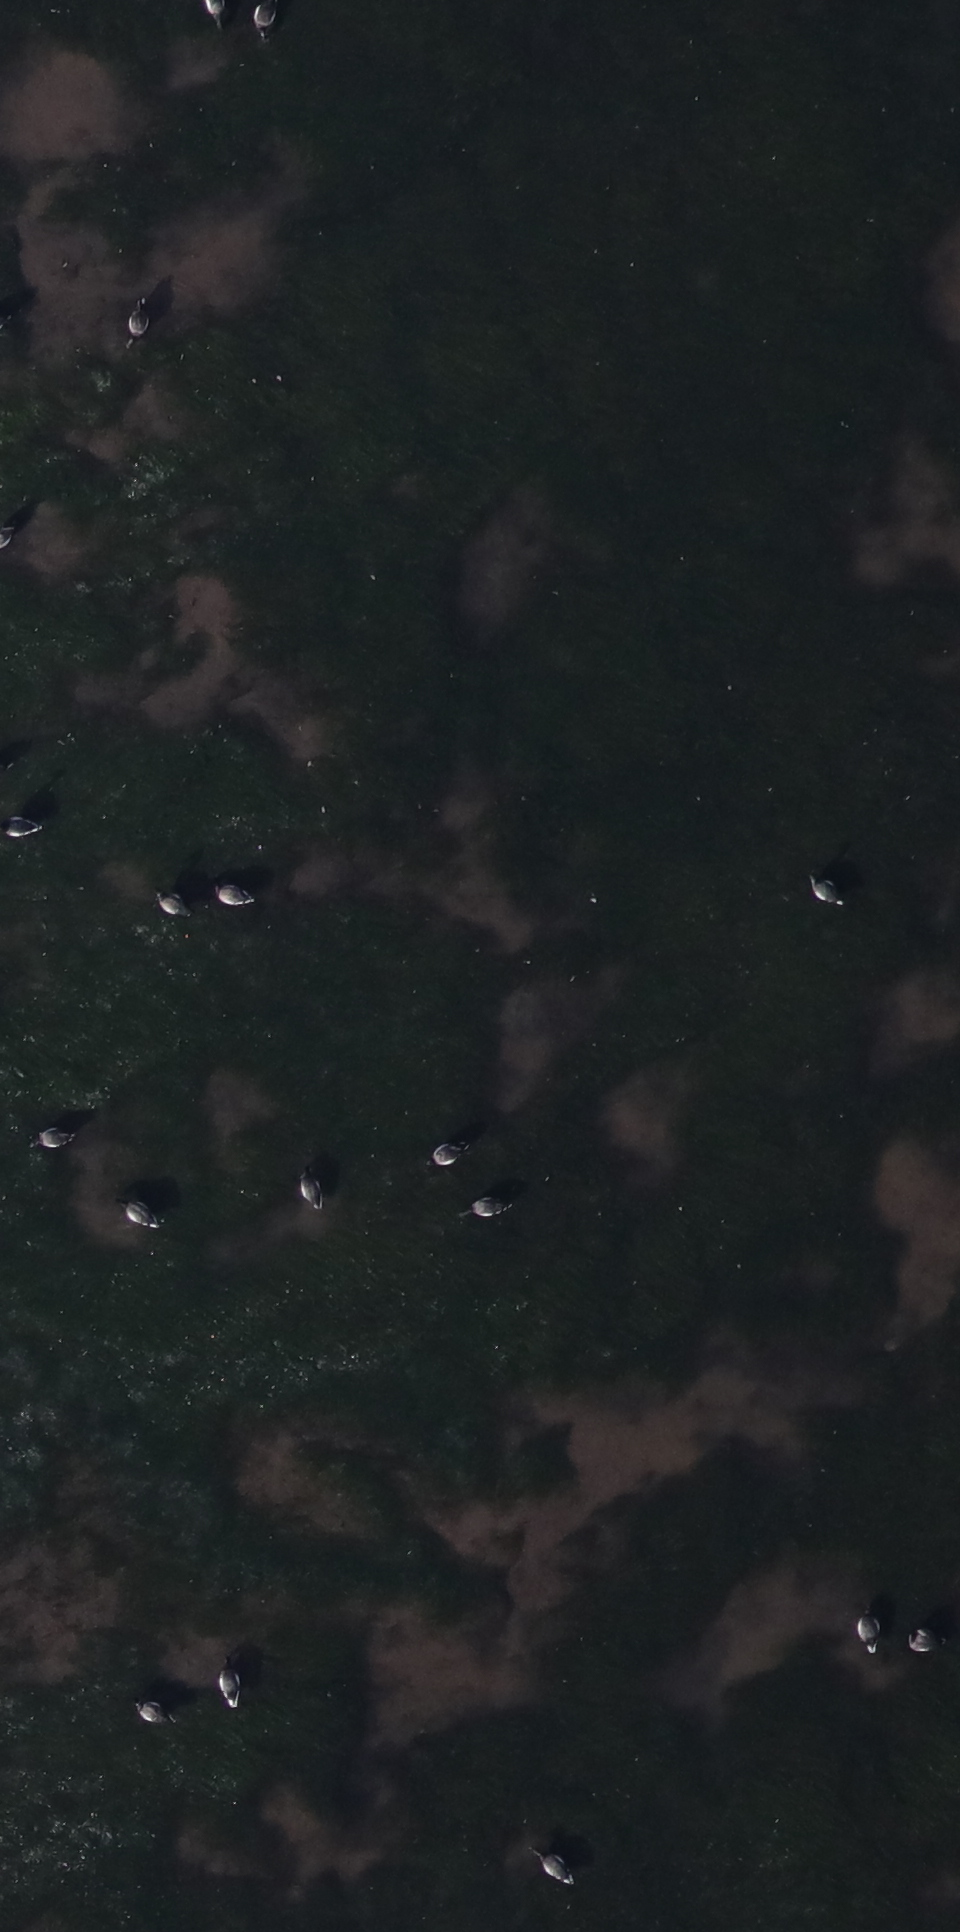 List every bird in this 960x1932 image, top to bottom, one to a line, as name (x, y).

brant (215, 6)
brant (263, 15)
brant (139, 323)
brant (0, 538)
brant (18, 825)
brant (825, 891)
brant (229, 894)
brant (171, 904)
brant (52, 1138)
brant (445, 1153)
brant (310, 1188)
brant (485, 1209)
brant (140, 1212)
brant (868, 1629)
brant (922, 1640)
brant (228, 1682)
brant (151, 1711)
brant (552, 1863)